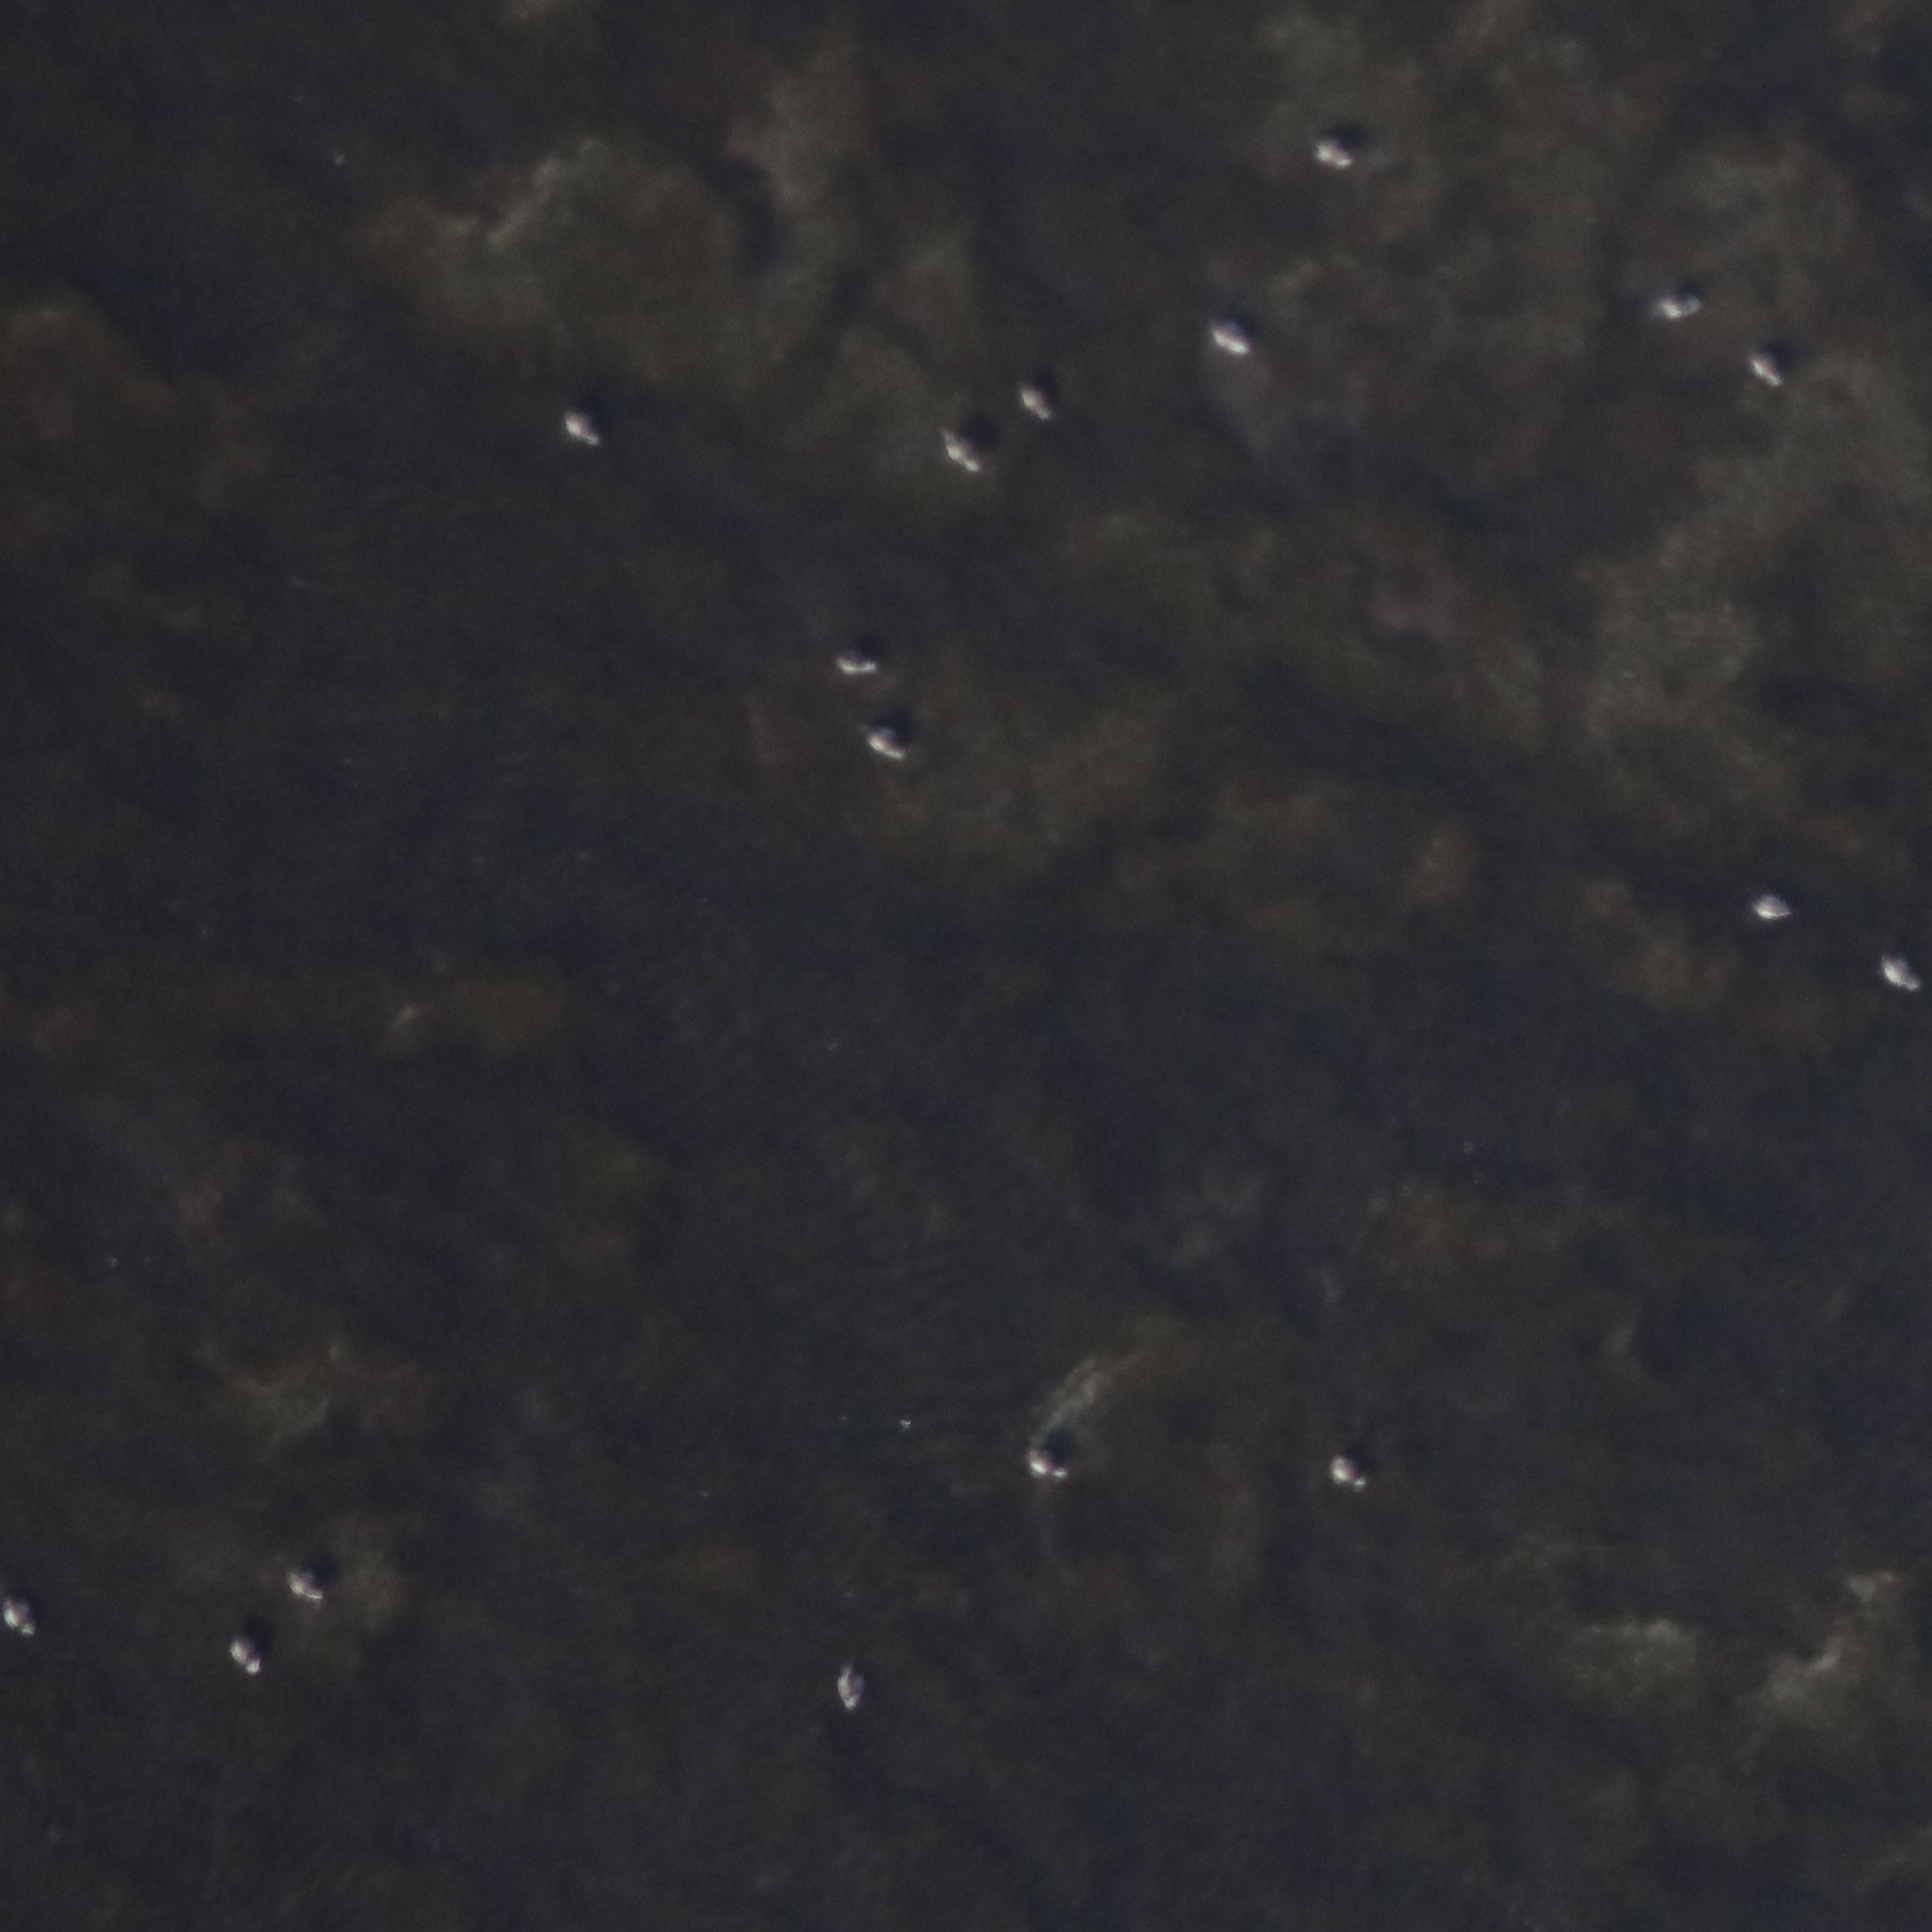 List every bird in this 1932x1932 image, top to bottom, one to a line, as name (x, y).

brant (1334, 151)
brant (1681, 304)
brant (1236, 333)
brant (1767, 364)
brant (1034, 386)
brant (574, 422)
brant (963, 450)
brant (854, 666)
brant (888, 742)
brant (1760, 905)
brant (1899, 972)
brant (1047, 1457)
brant (1347, 1471)
brant (307, 1585)
brant (23, 1620)
brant (247, 1653)
brant (847, 1689)